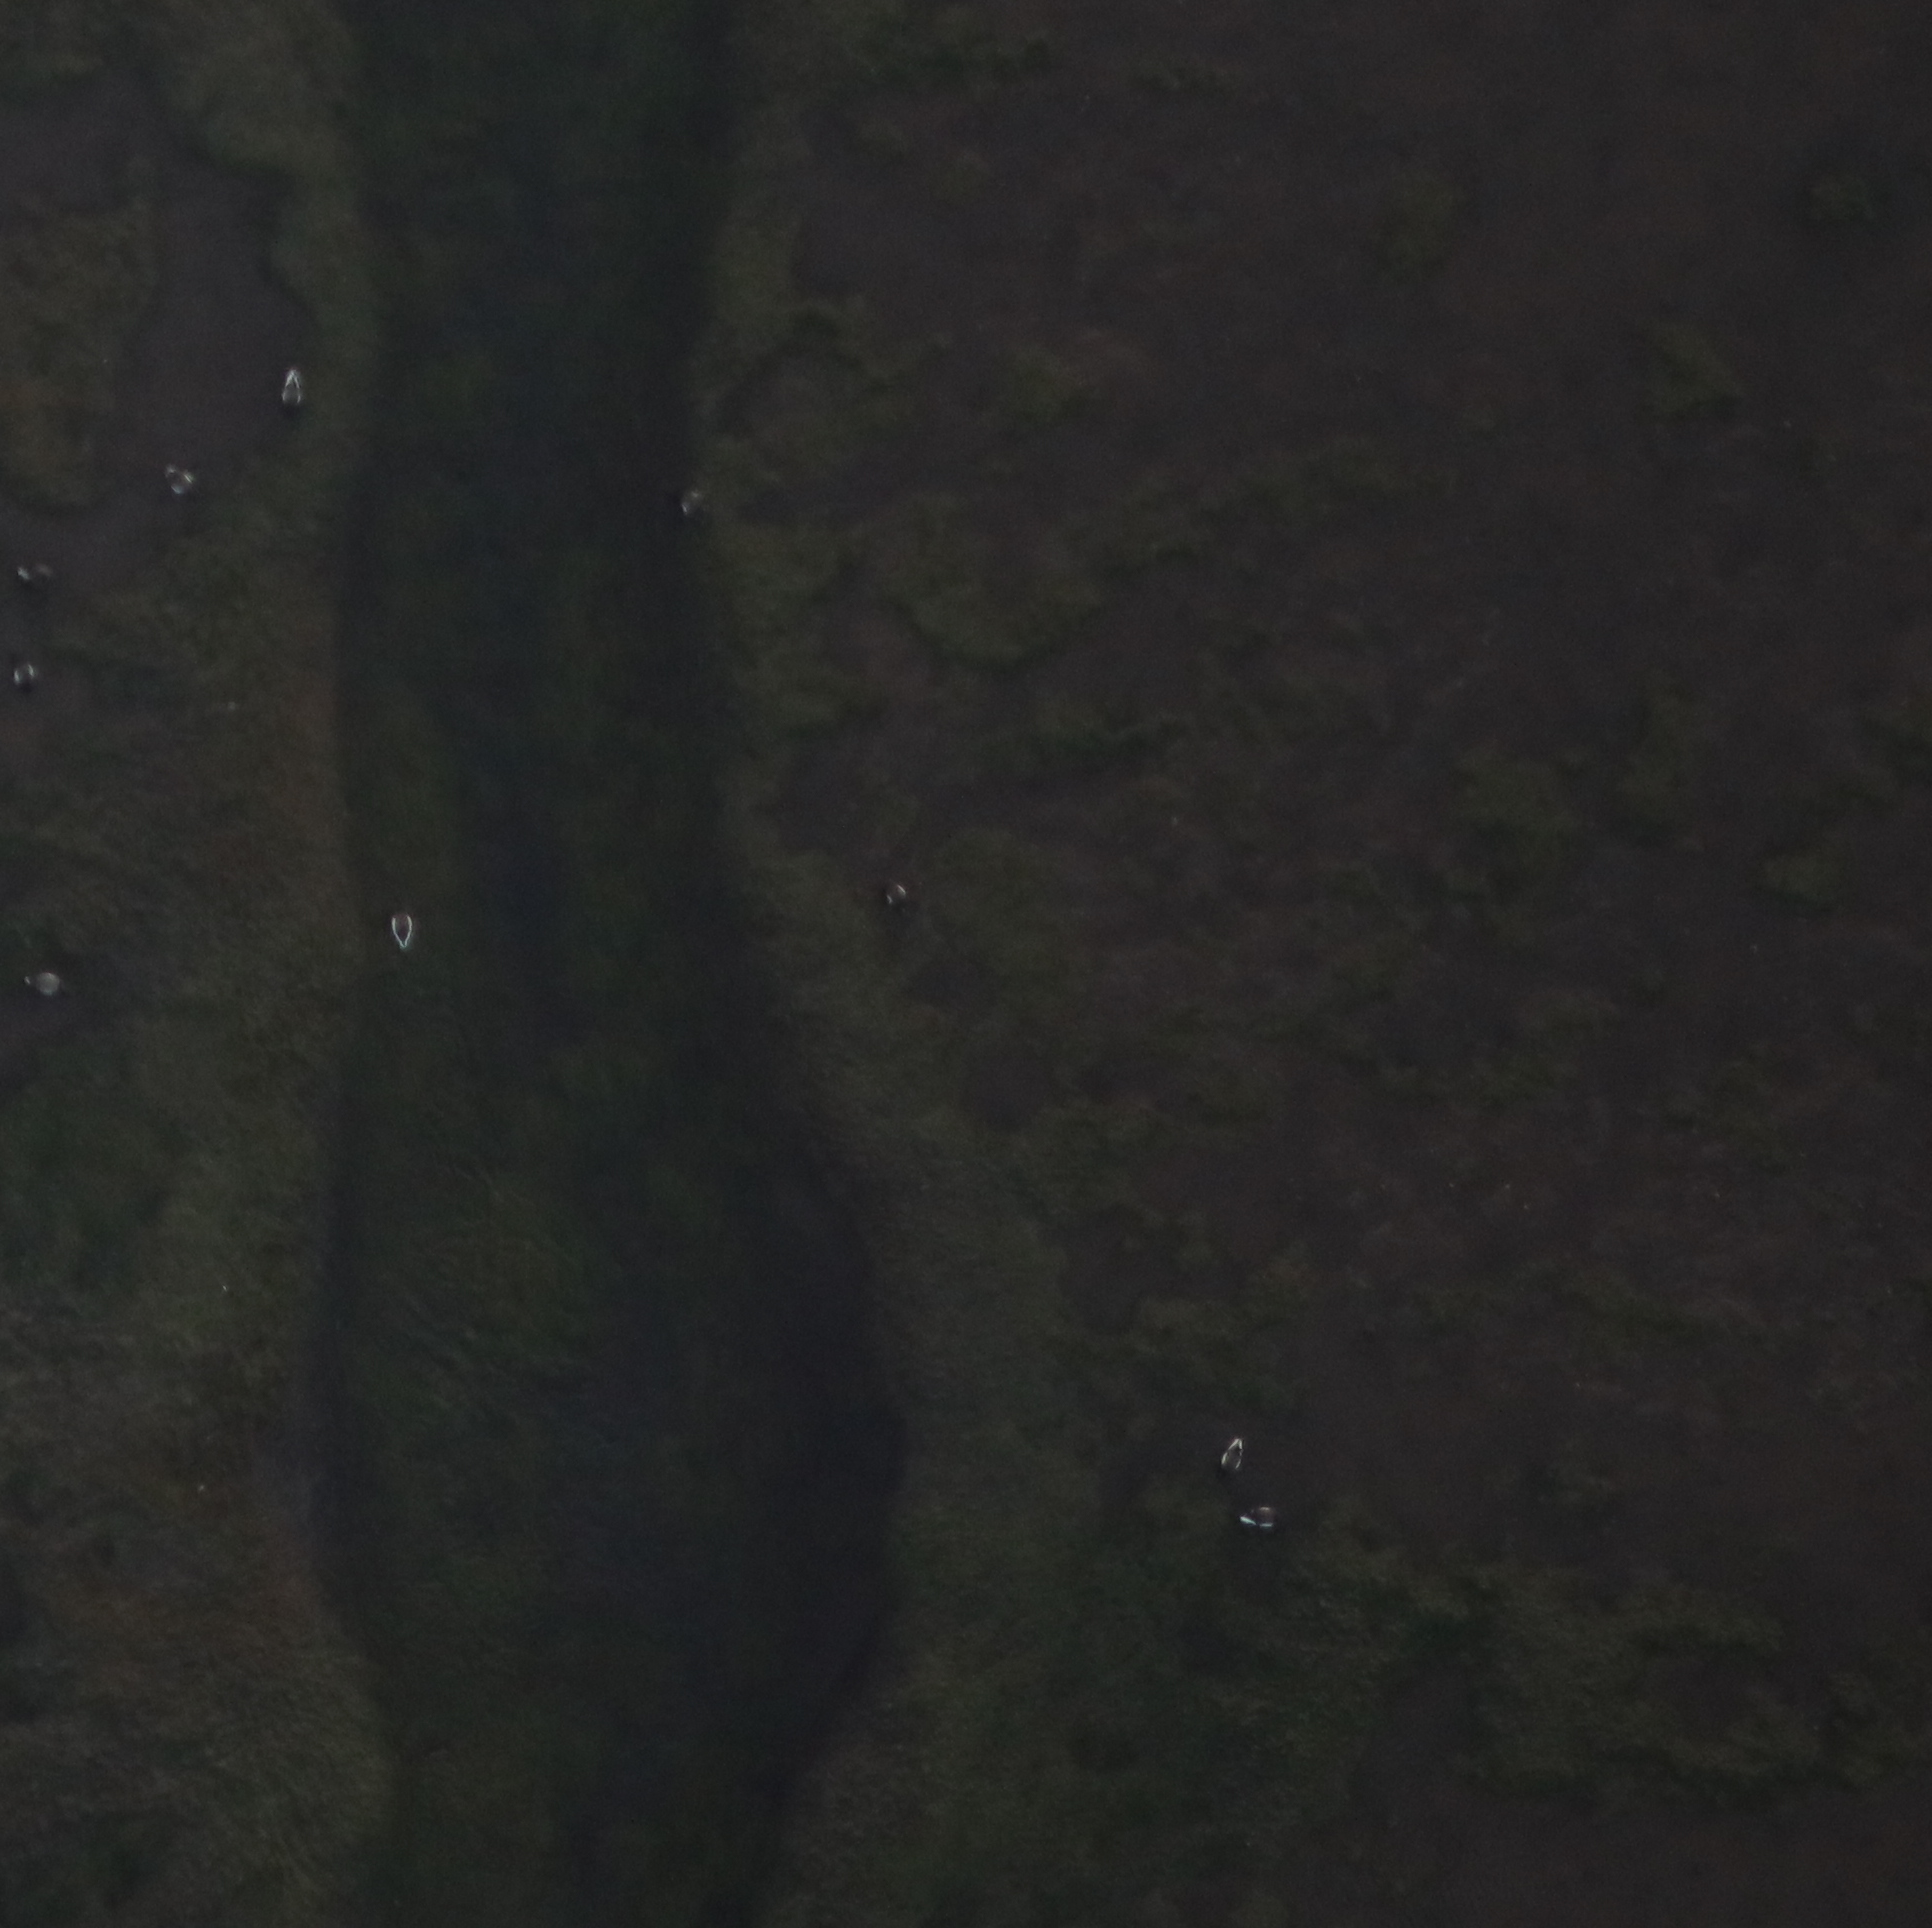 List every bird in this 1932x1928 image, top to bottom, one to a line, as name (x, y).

brant (294, 392)
brant (182, 481)
brant (694, 504)
brant (41, 578)
brant (25, 673)
brant (897, 898)
brant (403, 929)
brant (46, 982)
brant (1233, 1457)
brant (1262, 1516)